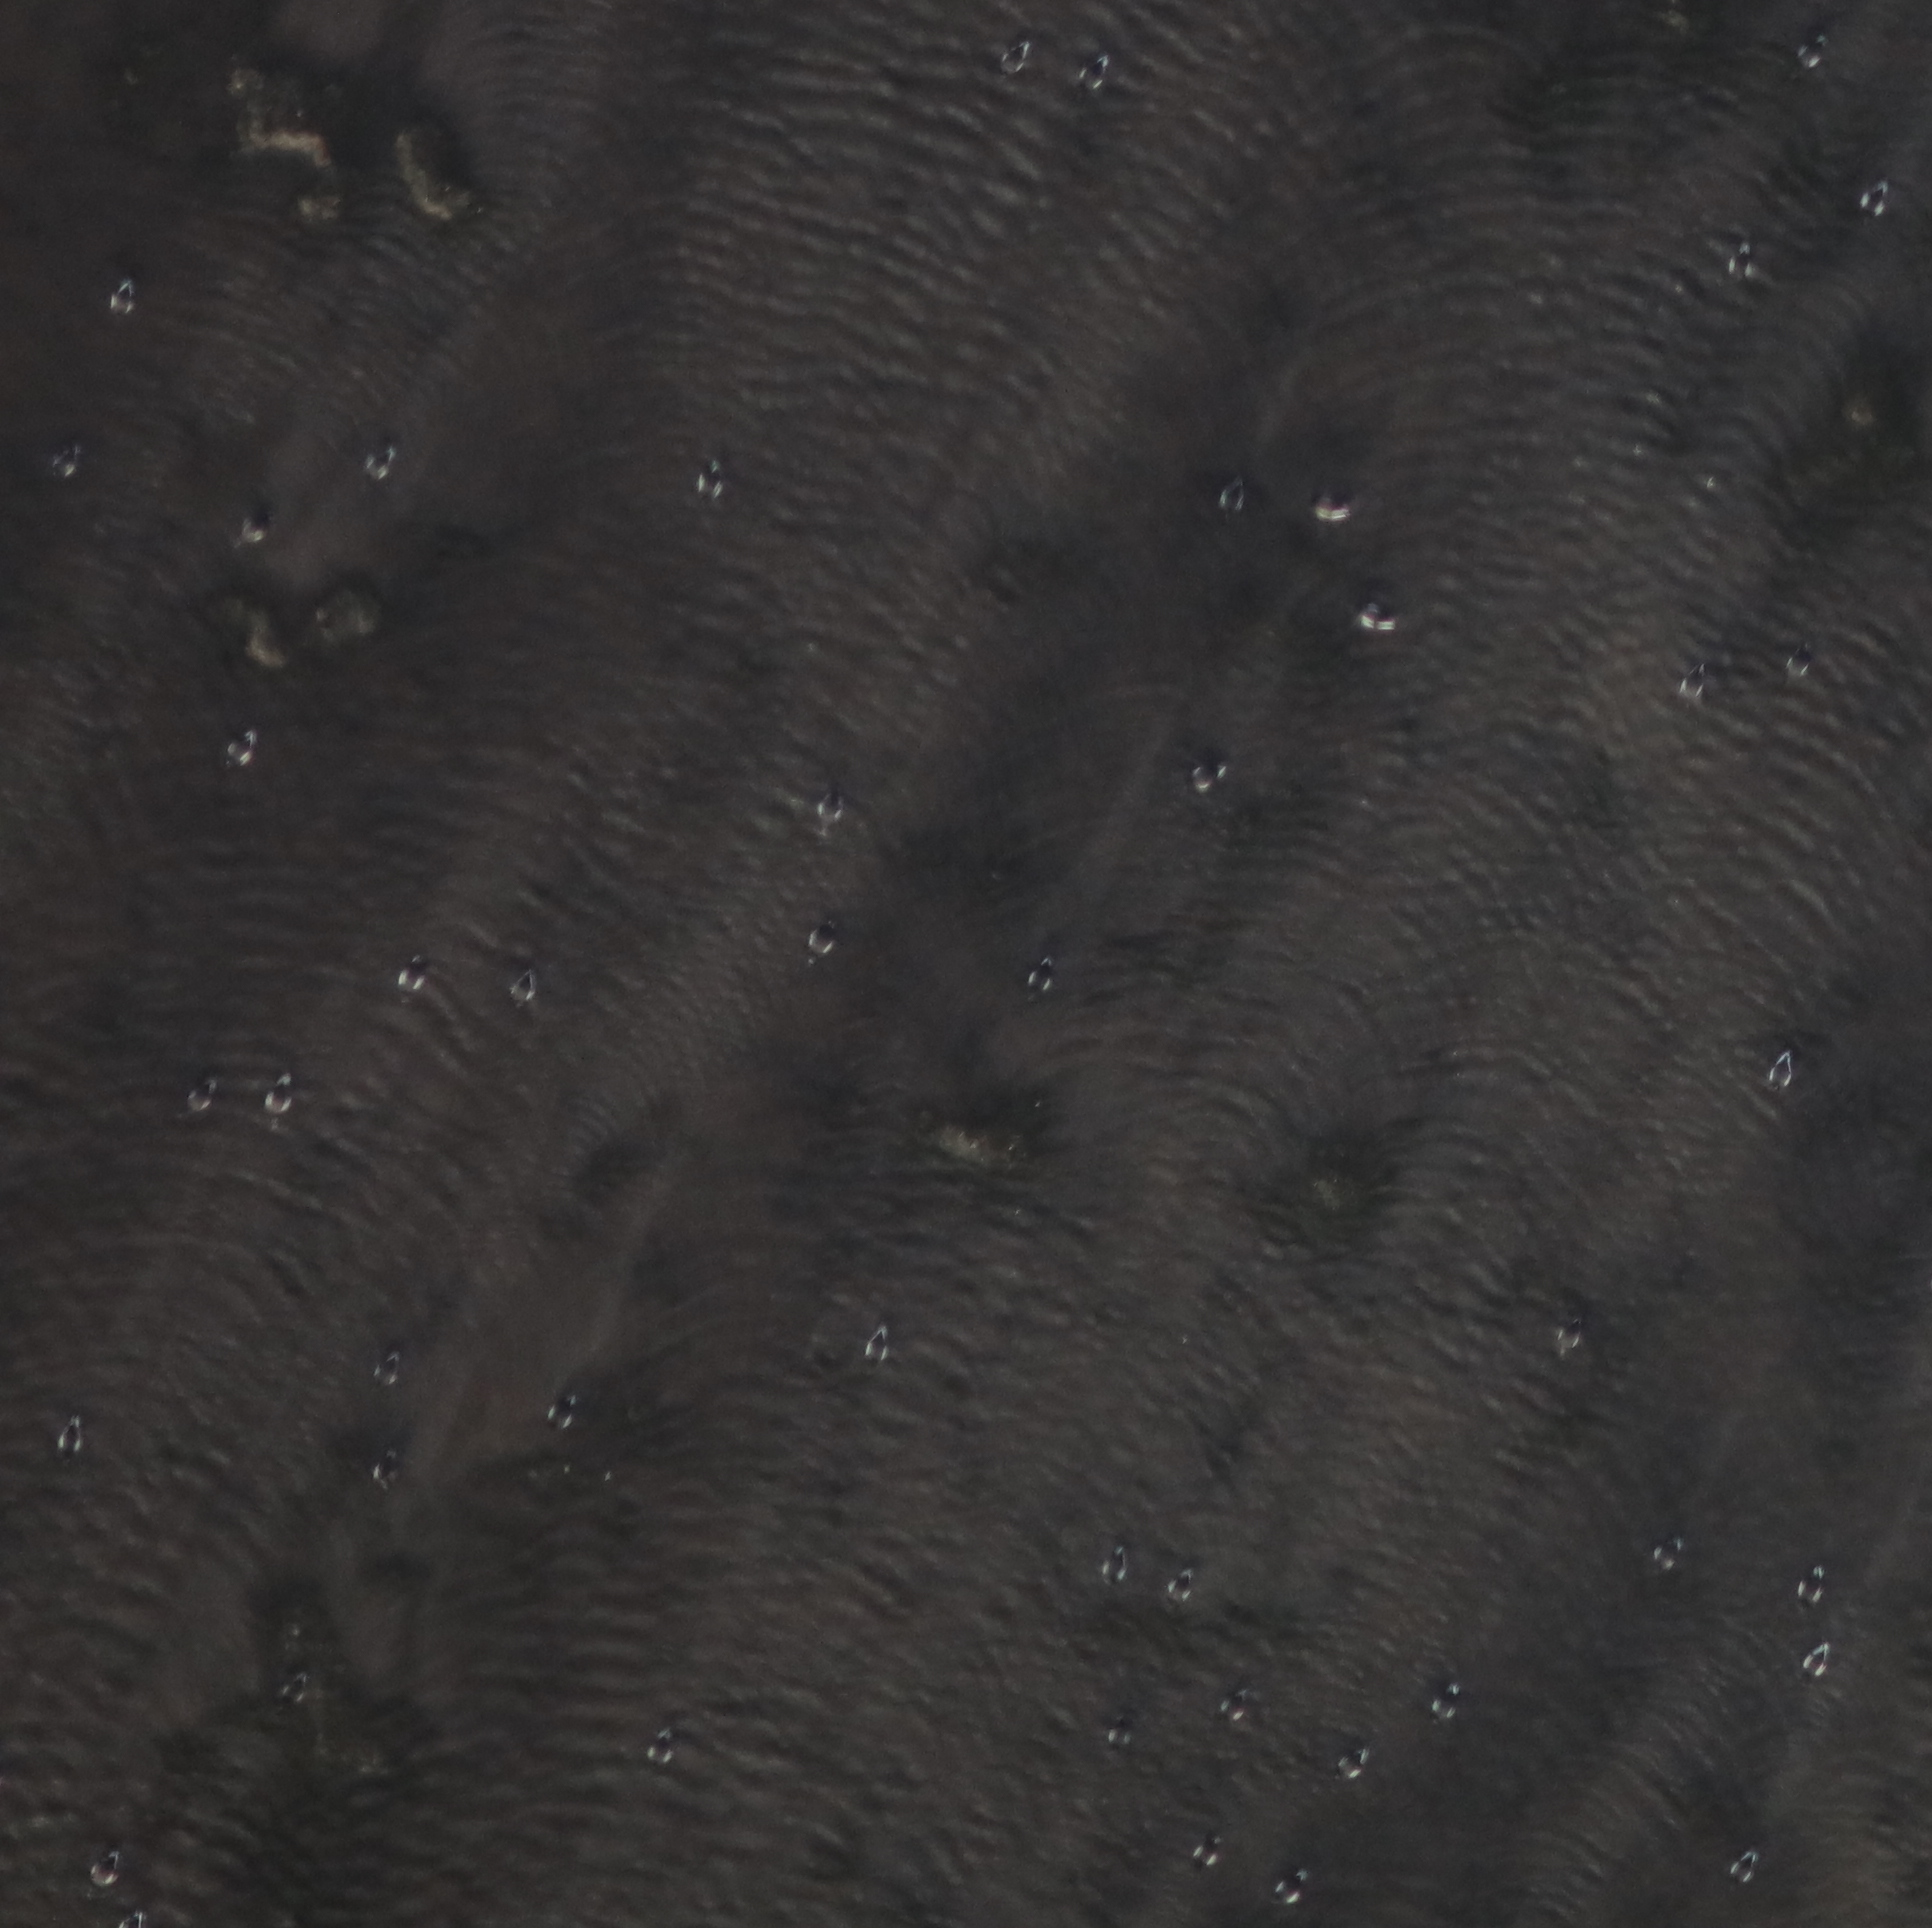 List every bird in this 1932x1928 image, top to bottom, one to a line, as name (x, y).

brant (1808, 53)
brant (1014, 57)
brant (1092, 73)
brant (1877, 198)
brant (1736, 265)
brant (123, 301)
brant (381, 459)
brant (61, 464)
brant (711, 481)
brant (1234, 501)
brant (1326, 512)
brant (256, 526)
brant (1376, 614)
brant (1806, 666)
brant (1695, 688)
brant (241, 748)
brant (1206, 775)
brant (828, 810)
brant (822, 942)
brant (1042, 977)
brant (417, 978)
brant (523, 986)
brant (1780, 1075)
brant (200, 1096)
brant (279, 1098)
brant (1569, 1335)
brant (875, 1348)
brant (386, 1372)
brant (562, 1413)
brant (70, 1437)
brant (382, 1470)
brant (1665, 1544)
brant (1117, 1567)
brant (1179, 1588)
brant (1810, 1590)
brant (1812, 1662)
brant (292, 1696)
brant (1443, 1704)
brant (1235, 1708)
brant (1119, 1728)
brant (664, 1748)
brant (1351, 1764)
brant (1206, 1853)
brant (105, 1872)
brant (1745, 1873)
brant (1291, 1890)